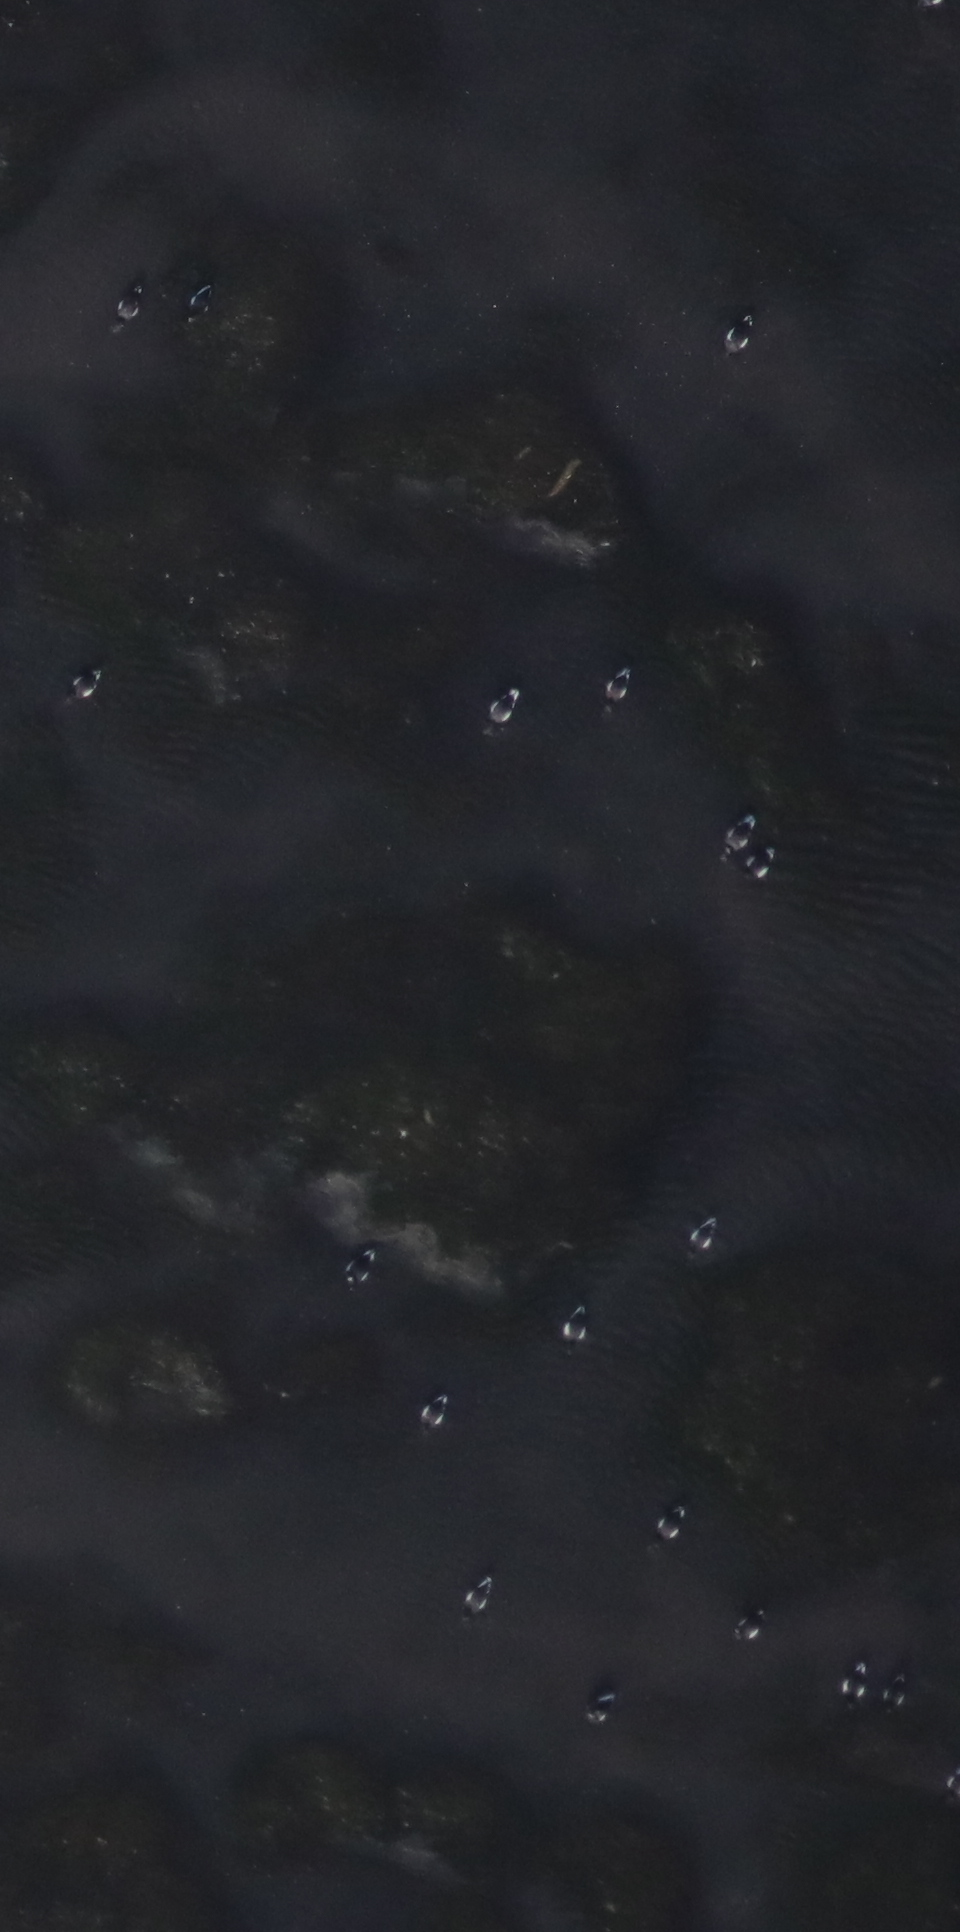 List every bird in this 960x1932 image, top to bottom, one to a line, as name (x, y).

brant (128, 307)
brant (200, 307)
brant (742, 327)
brant (622, 685)
brant (85, 687)
brant (503, 711)
brant (741, 839)
brant (760, 872)
brant (703, 1245)
brant (367, 1263)
brant (572, 1336)
brant (433, 1417)
brant (669, 1523)
brant (478, 1597)
brant (753, 1623)
brant (855, 1687)
brant (890, 1695)
brant (598, 1710)